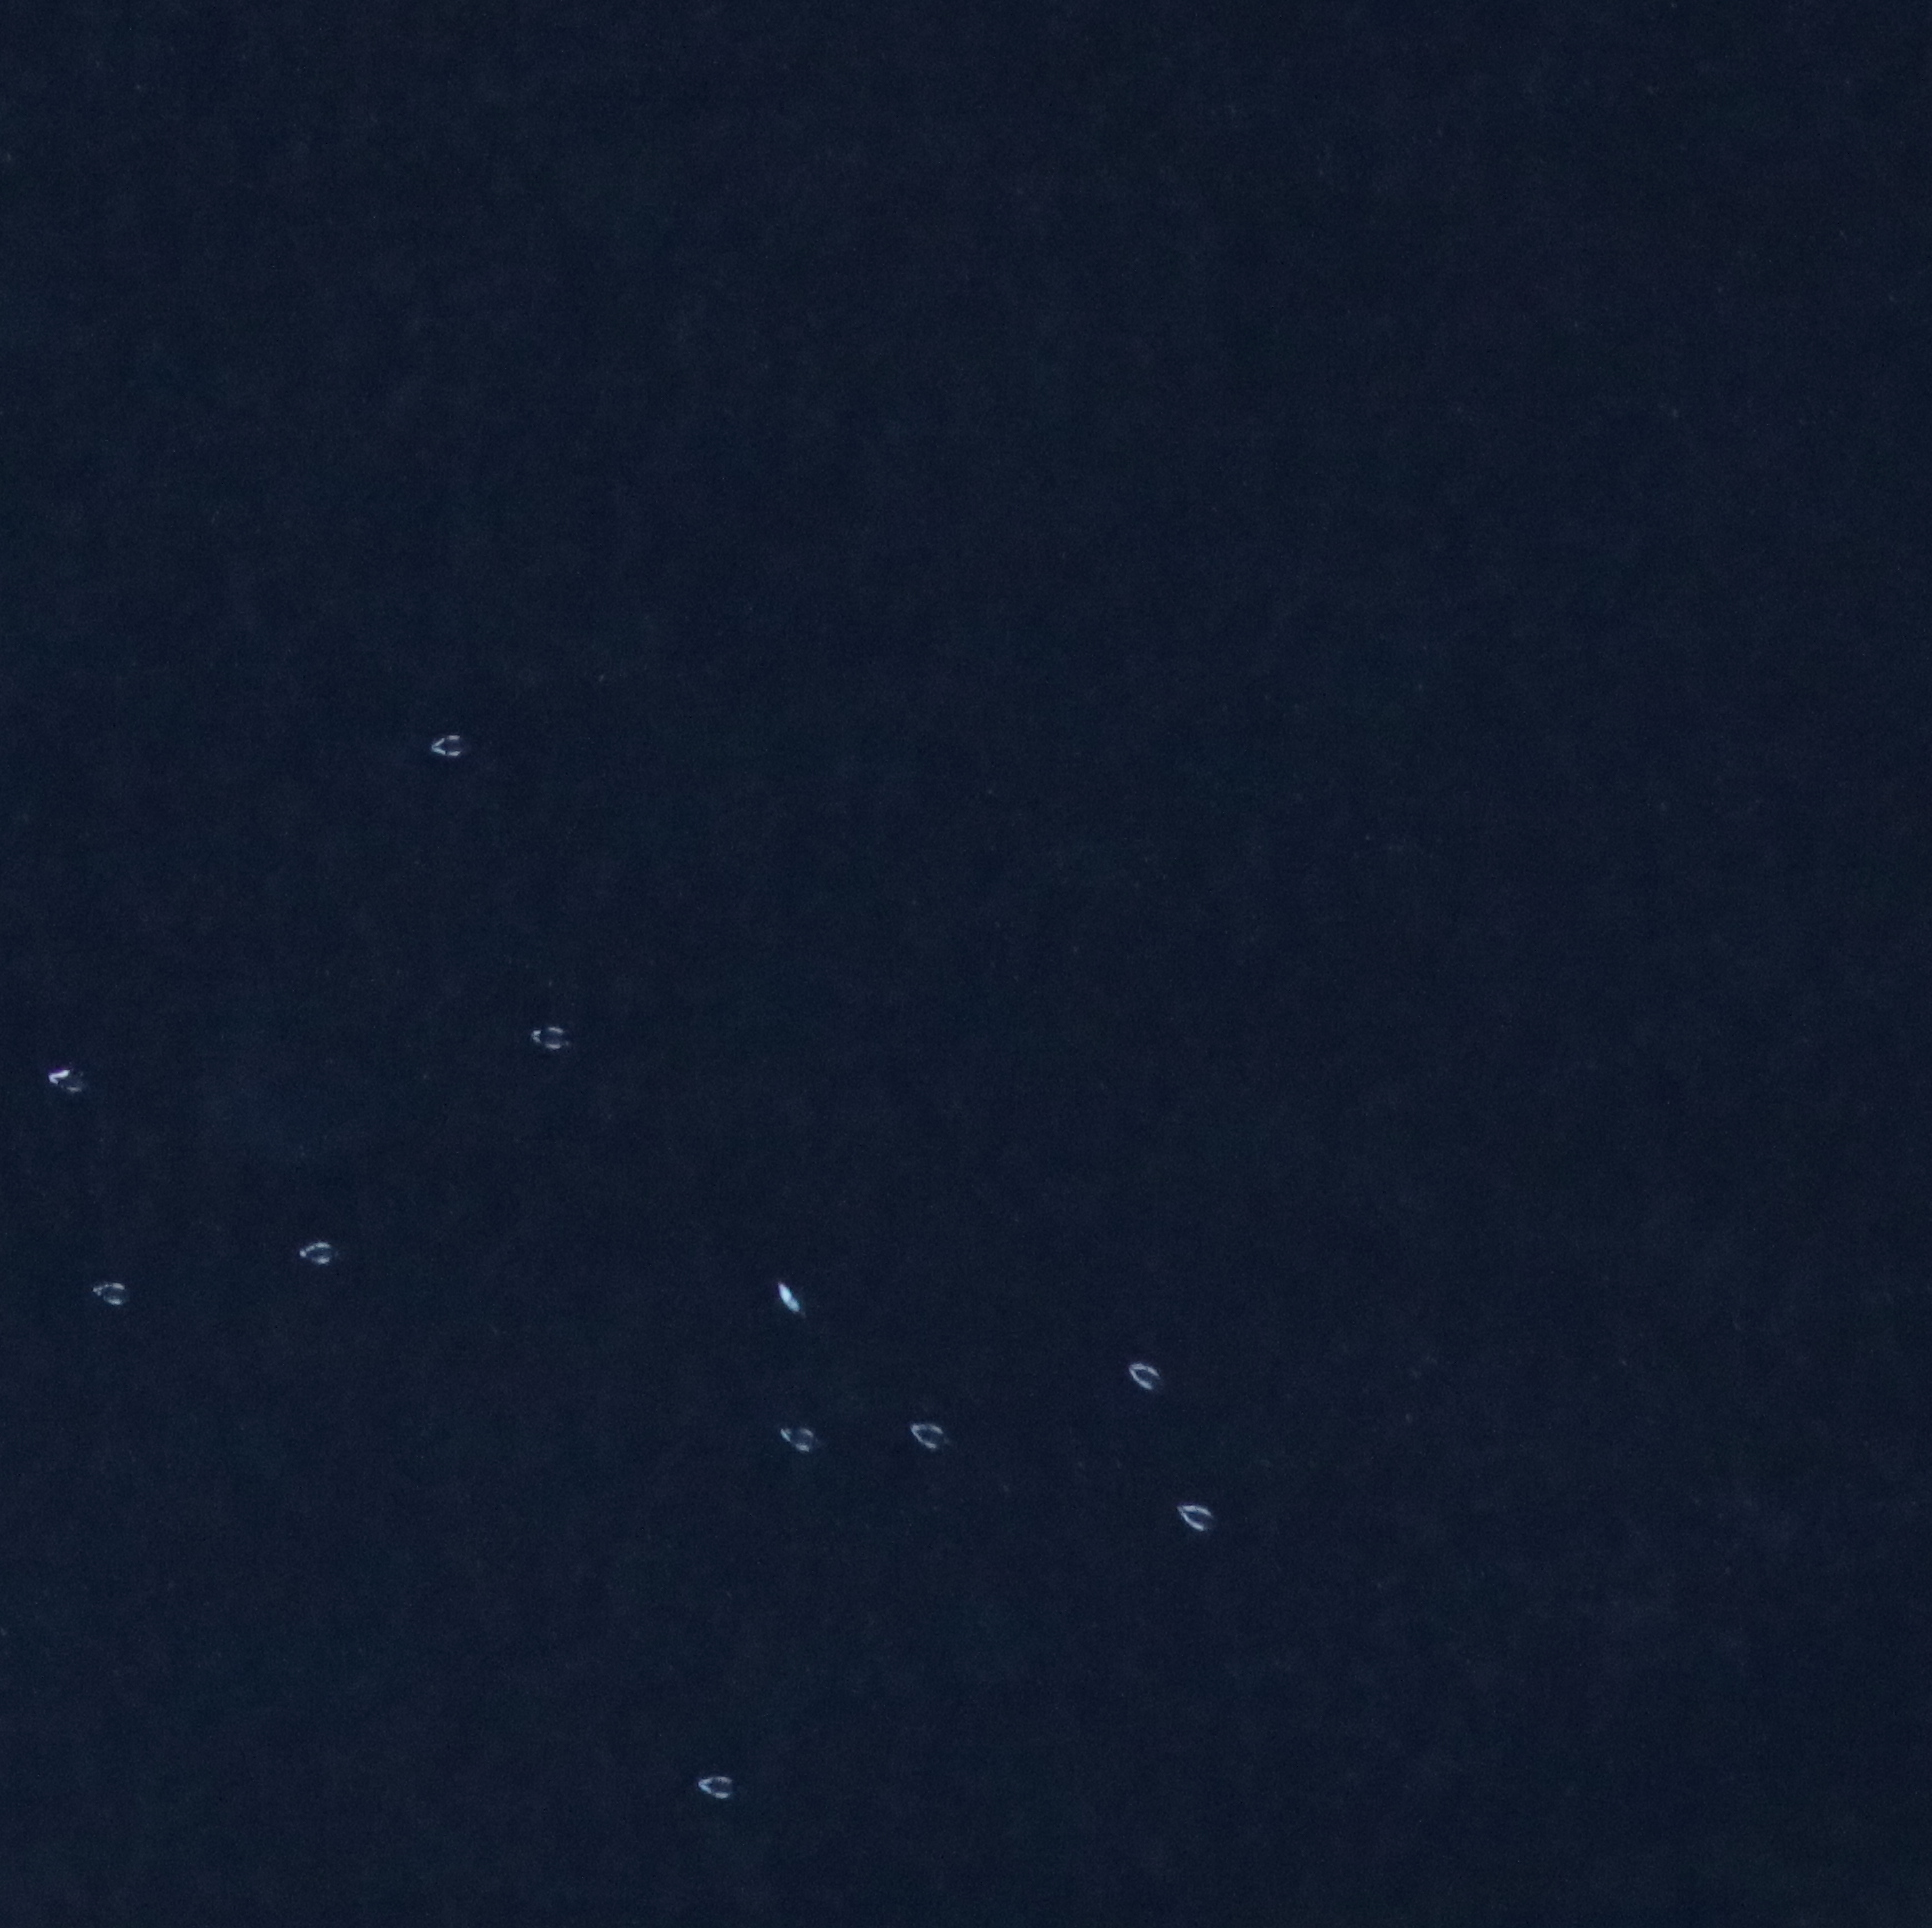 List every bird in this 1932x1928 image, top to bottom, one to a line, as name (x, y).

brant (450, 744)
brant (551, 1039)
brant (69, 1080)
brant (317, 1250)
brant (113, 1295)
brant (795, 1299)
brant (1148, 1374)
brant (932, 1436)
brant (801, 1440)
brant (1199, 1518)
brant (720, 1788)